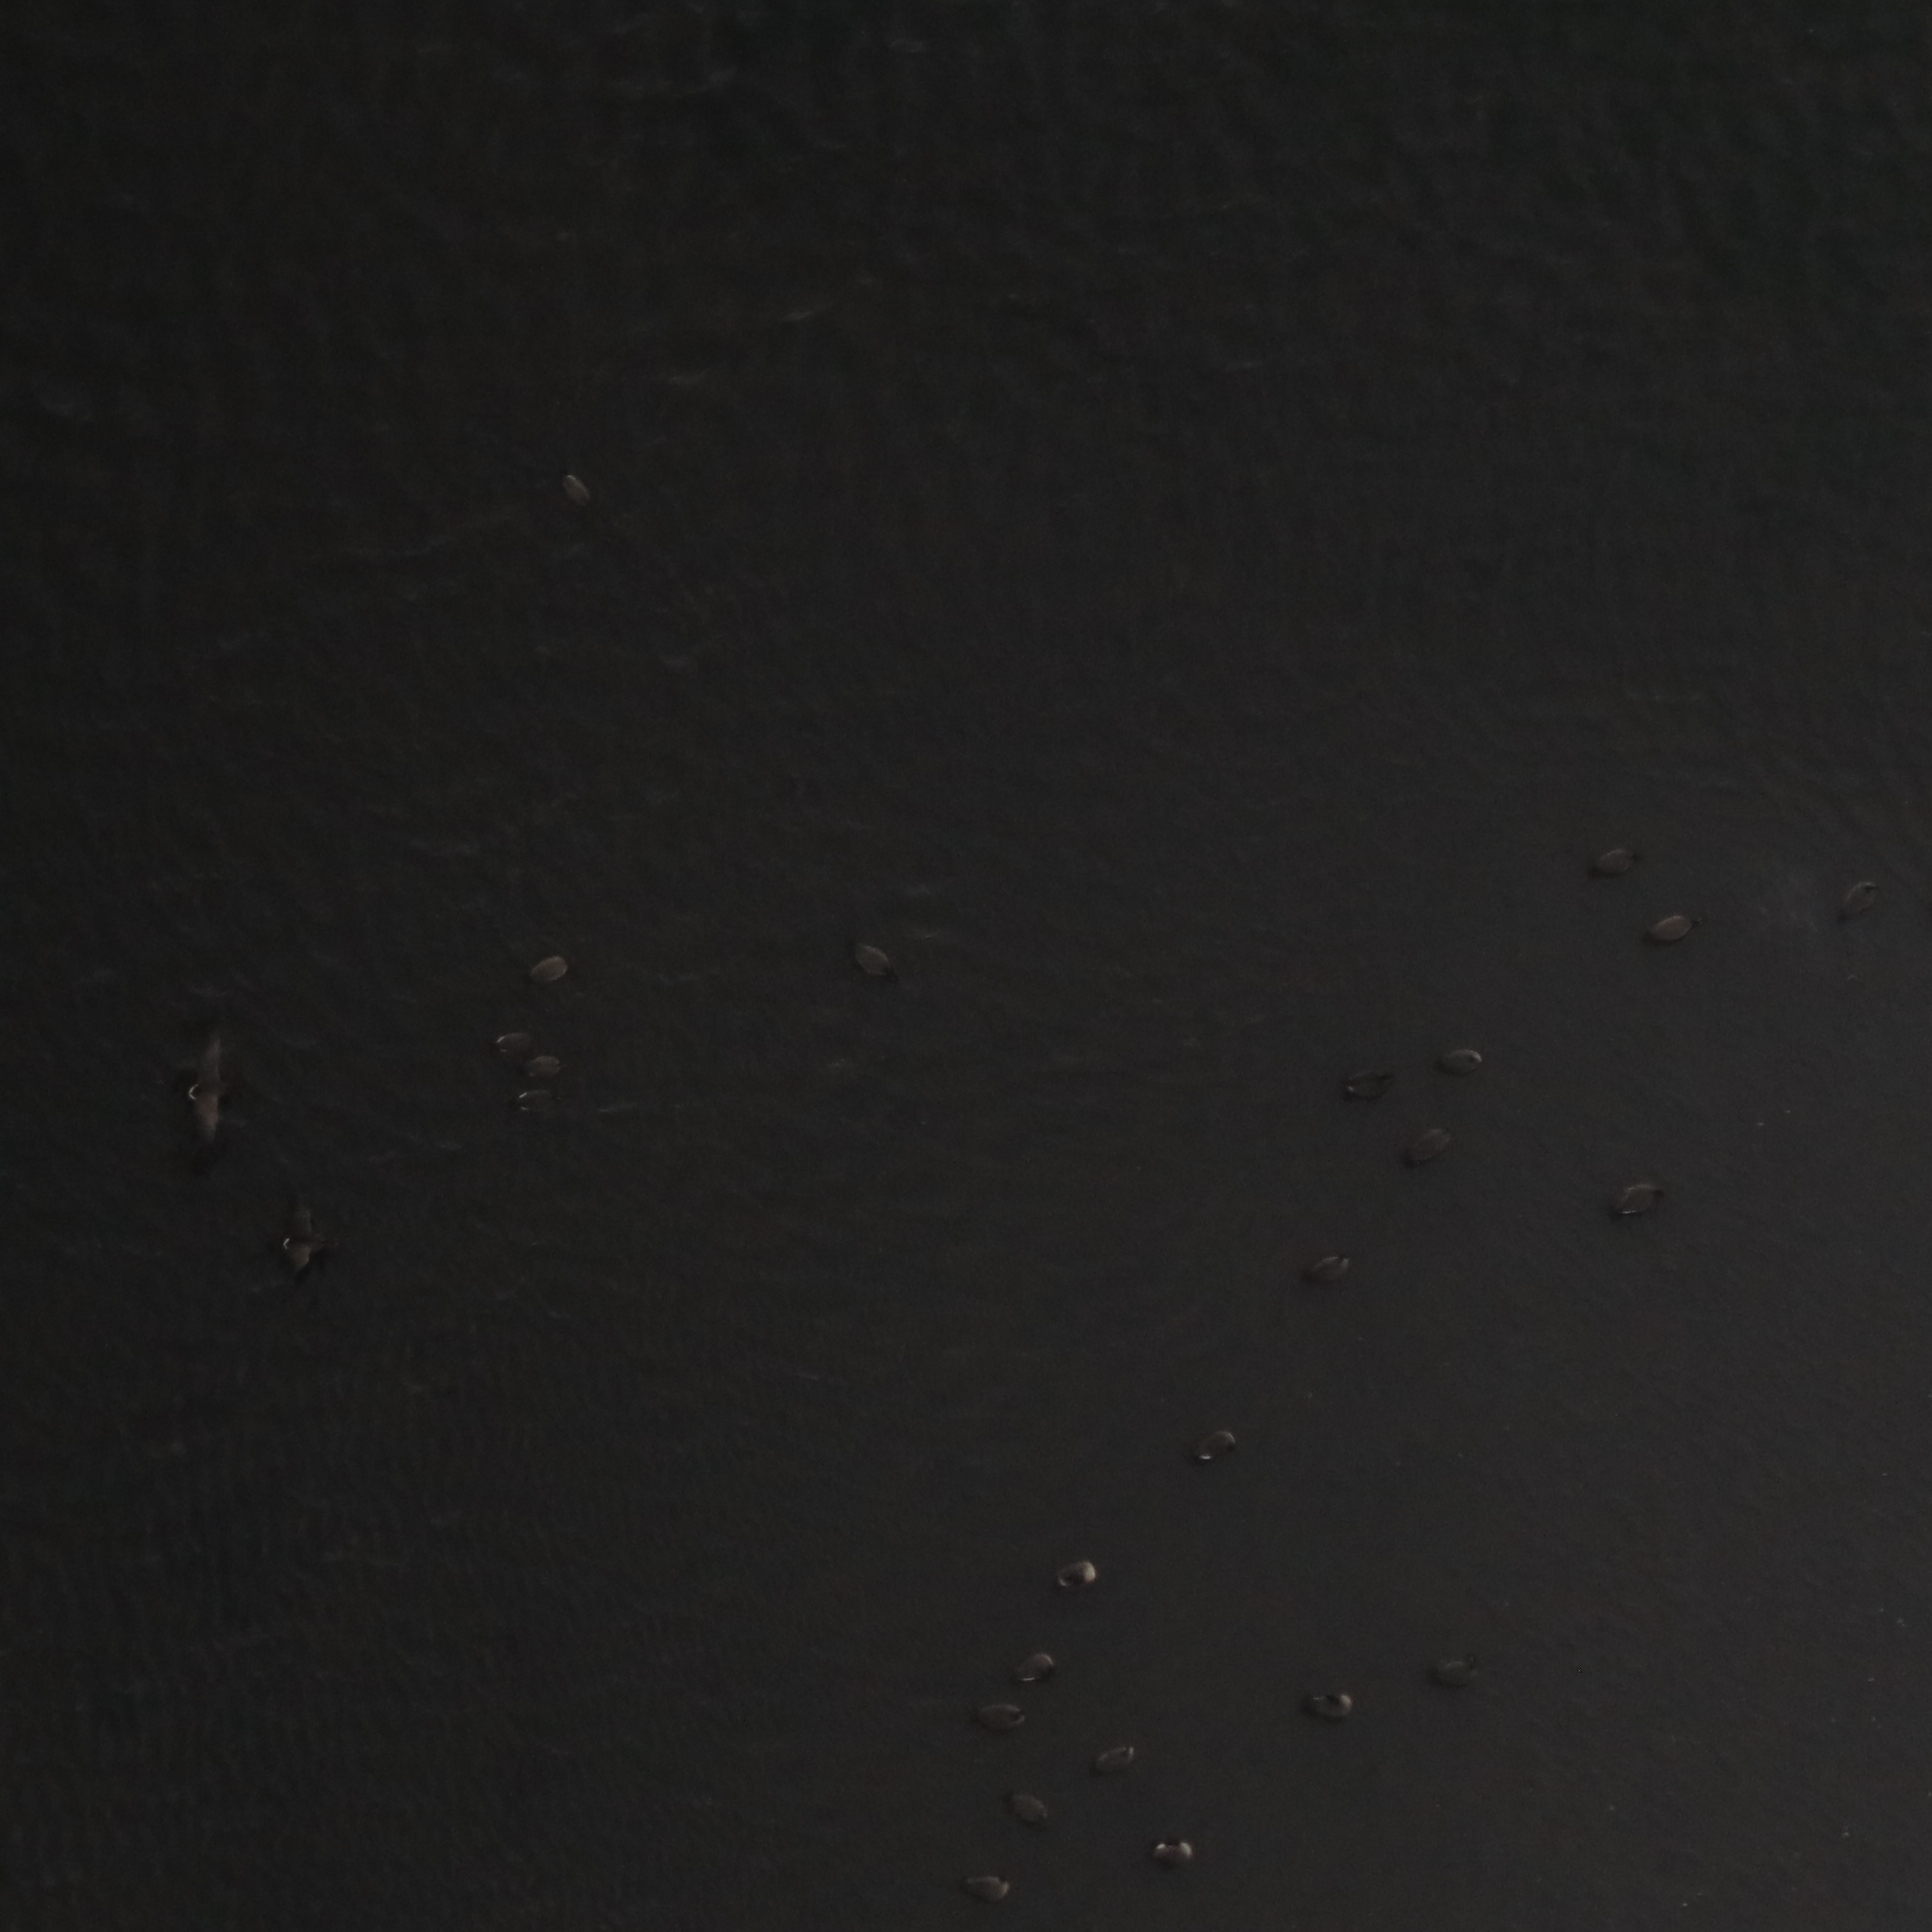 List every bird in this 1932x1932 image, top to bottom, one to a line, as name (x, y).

Canada goose (574, 488)
Canada goose (1621, 857)
Canada goose (1862, 895)
Canada goose (1671, 929)
Canada goose (874, 961)
Canada goose (548, 969)
Canada goose (514, 1043)
Canada goose (1466, 1063)
Canada goose (546, 1070)
Canada goose (1366, 1075)
Canada goose (207, 1091)
Canada goose (527, 1094)
Canada goose (1432, 1142)
Canada goose (1633, 1200)
Canada goose (300, 1246)
Canada goose (1328, 1273)
Canada goose (1219, 1443)
Canada goose (1076, 1576)
Canada goose (1032, 1668)
Canada goose (1456, 1673)
Canada goose (1332, 1701)
Canada goose (1013, 1719)
Canada goose (1114, 1756)
Canada goose (1025, 1812)
Canada goose (1177, 1848)
Canada goose (986, 1890)